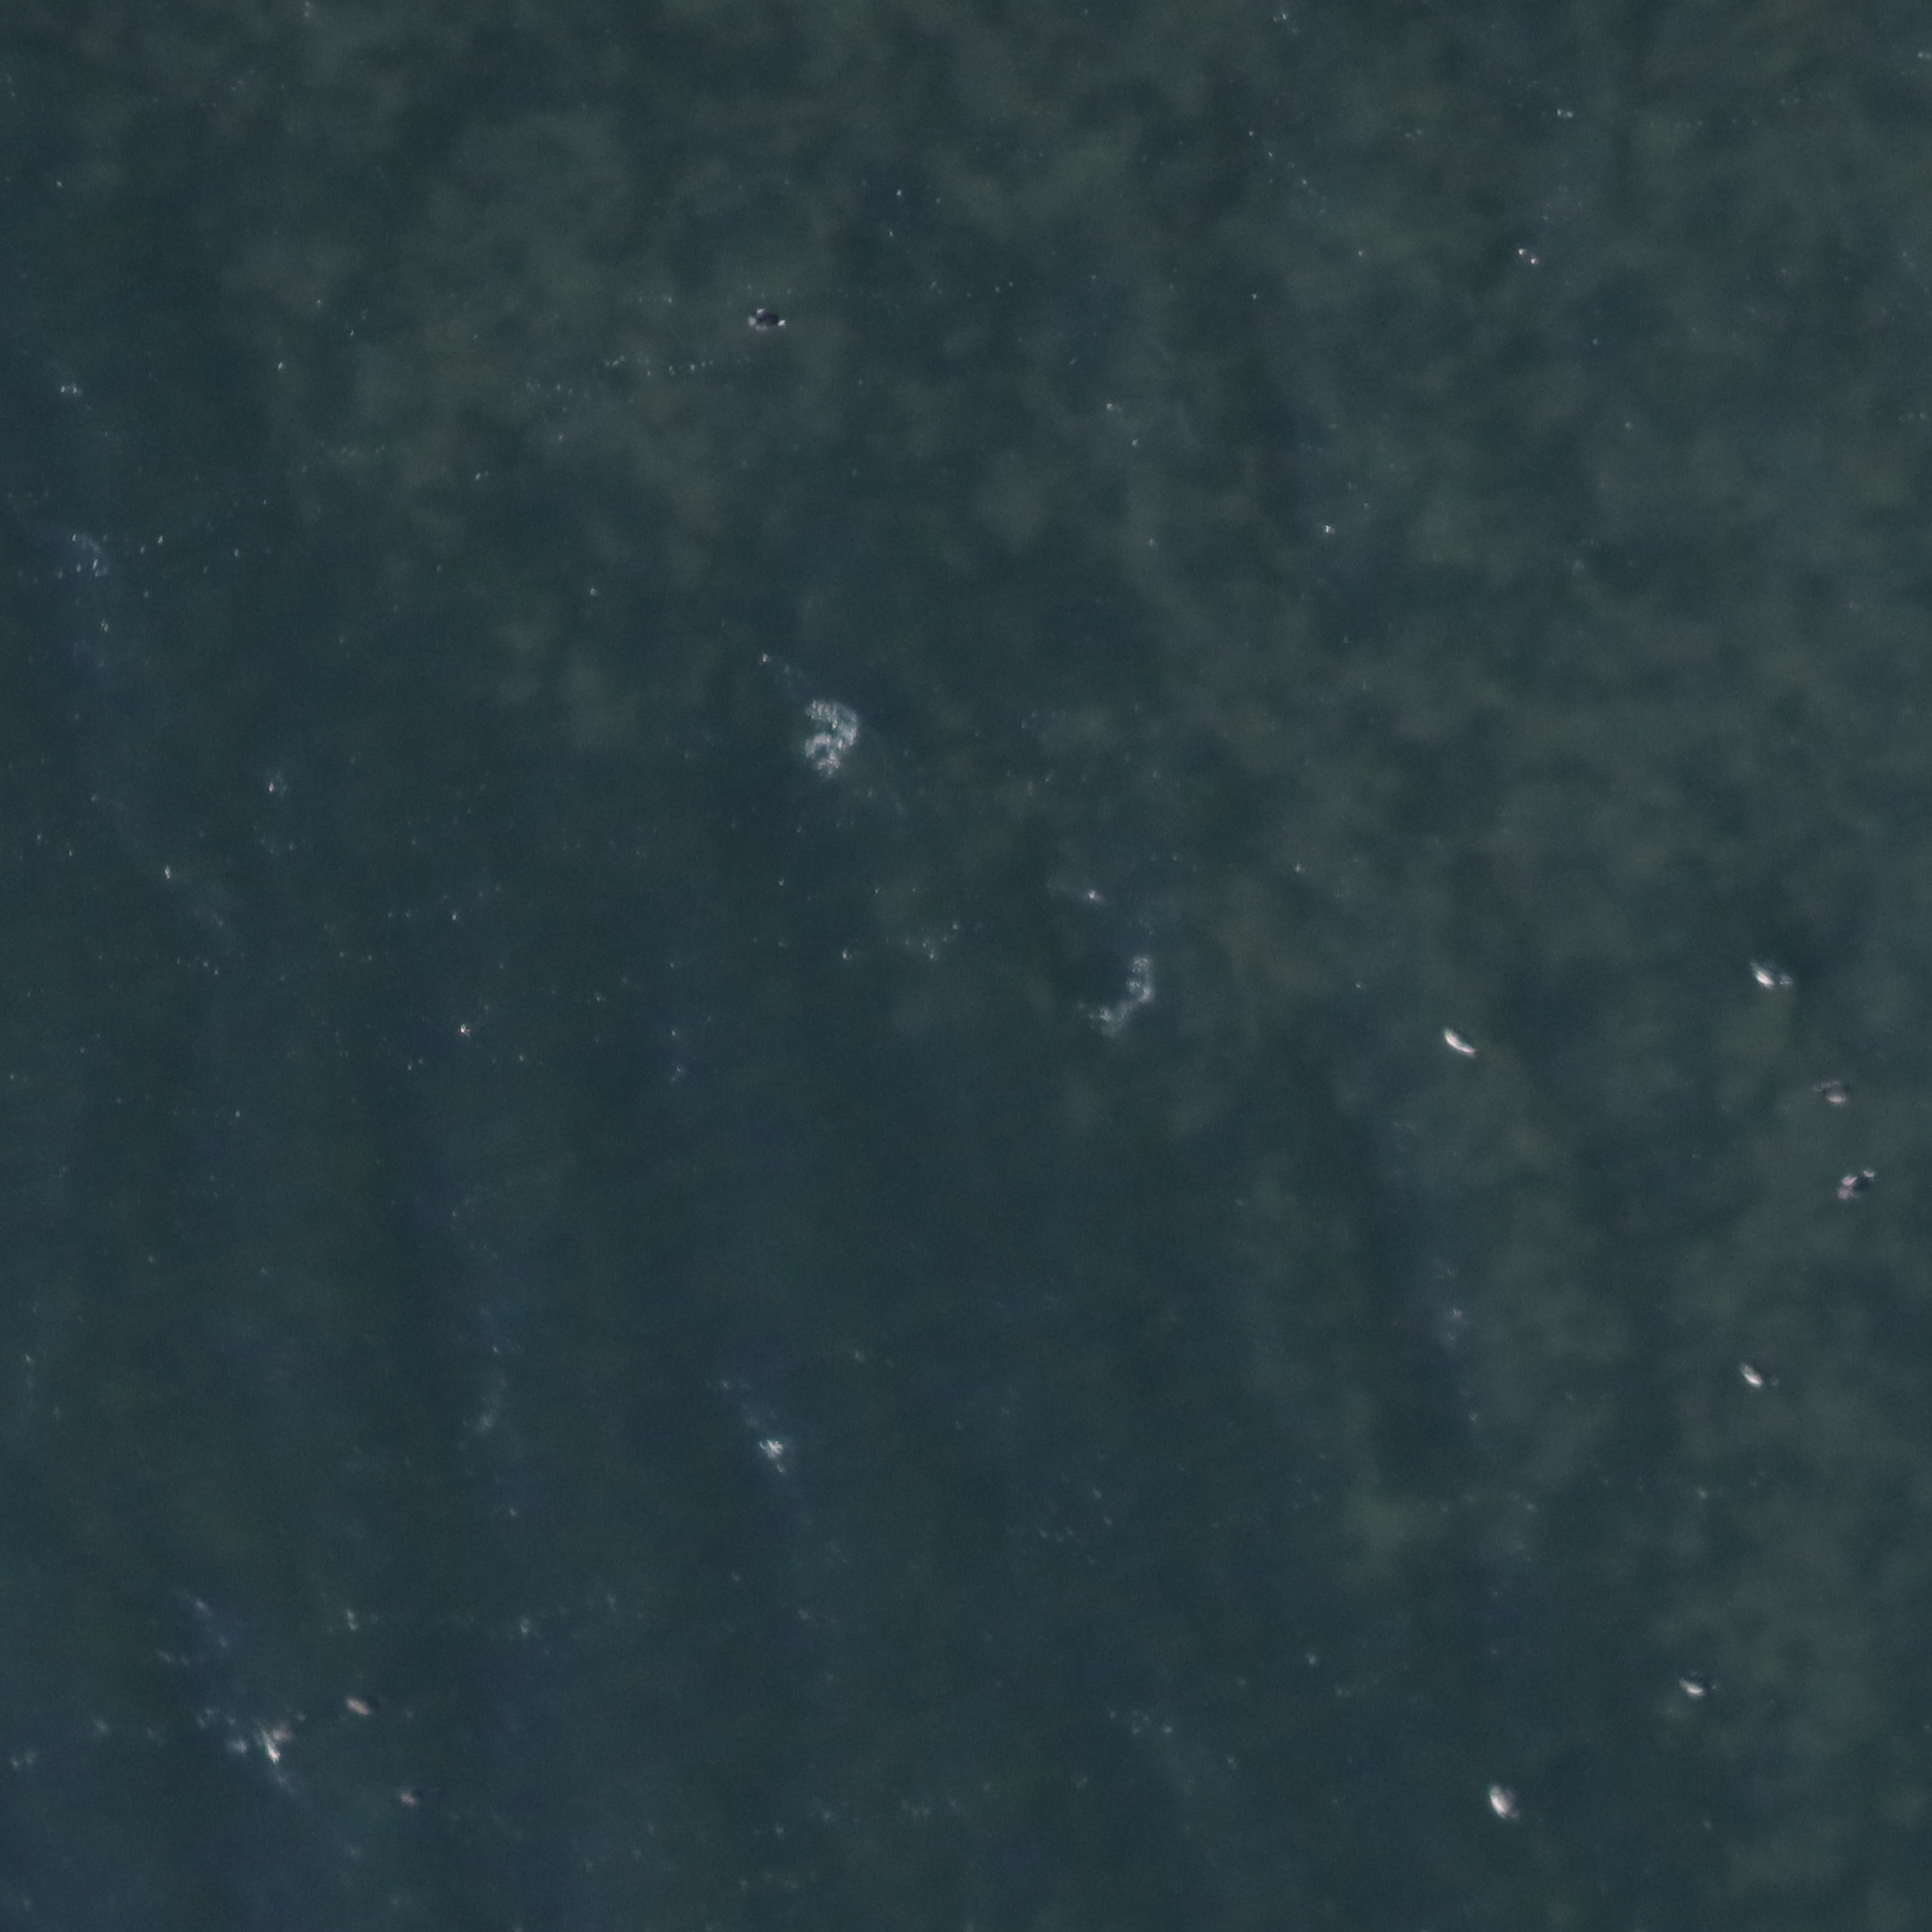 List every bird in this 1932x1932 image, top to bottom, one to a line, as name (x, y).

brant (767, 320)
brant (1770, 976)
brant (1461, 1042)
brant (1839, 1092)
brant (1857, 1185)
brant (1757, 1375)
brant (1697, 1679)
other bird (364, 1706)
other bird (281, 1732)
other bird (411, 1794)
brant (1504, 1803)